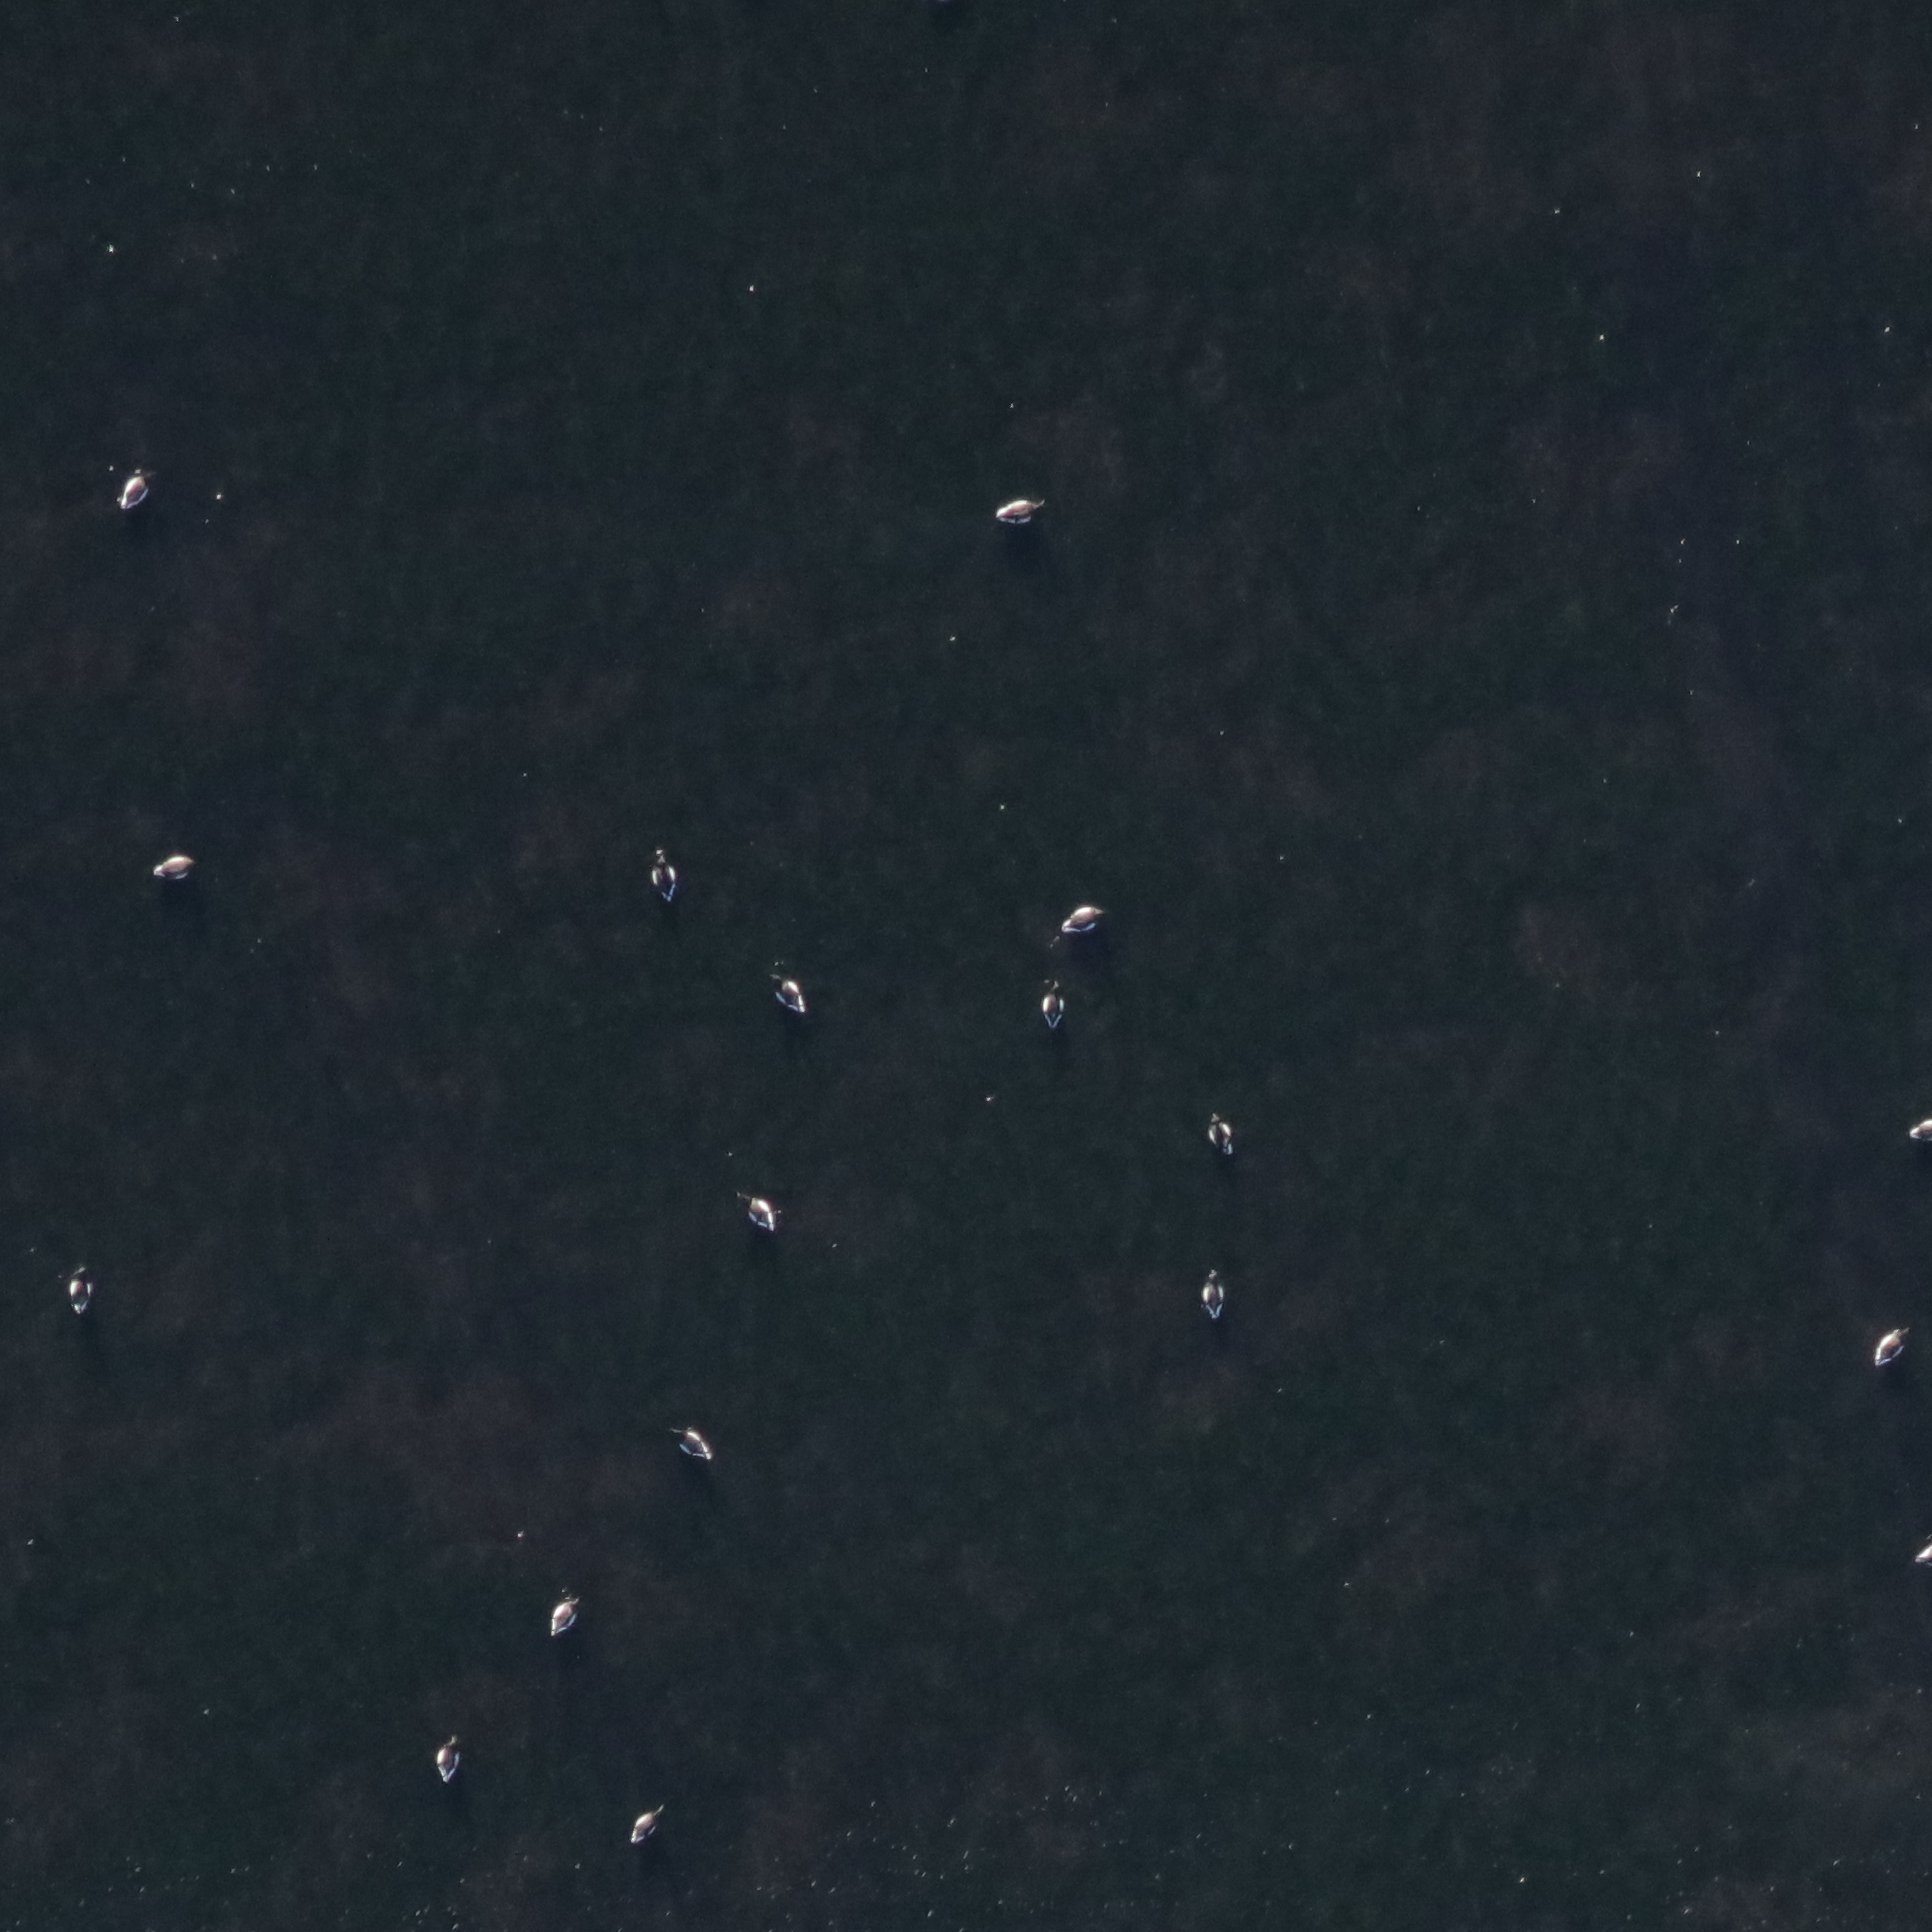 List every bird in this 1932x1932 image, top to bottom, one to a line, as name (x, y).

brant (136, 489)
brant (1021, 511)
brant (175, 868)
brant (664, 875)
brant (1083, 921)
brant (791, 995)
brant (1052, 1006)
brant (1929, 1130)
brant (1219, 1137)
brant (760, 1213)
brant (81, 1290)
brant (1214, 1296)
brant (1890, 1347)
brant (691, 1444)
brant (564, 1617)
brant (450, 1759)
brant (645, 1828)